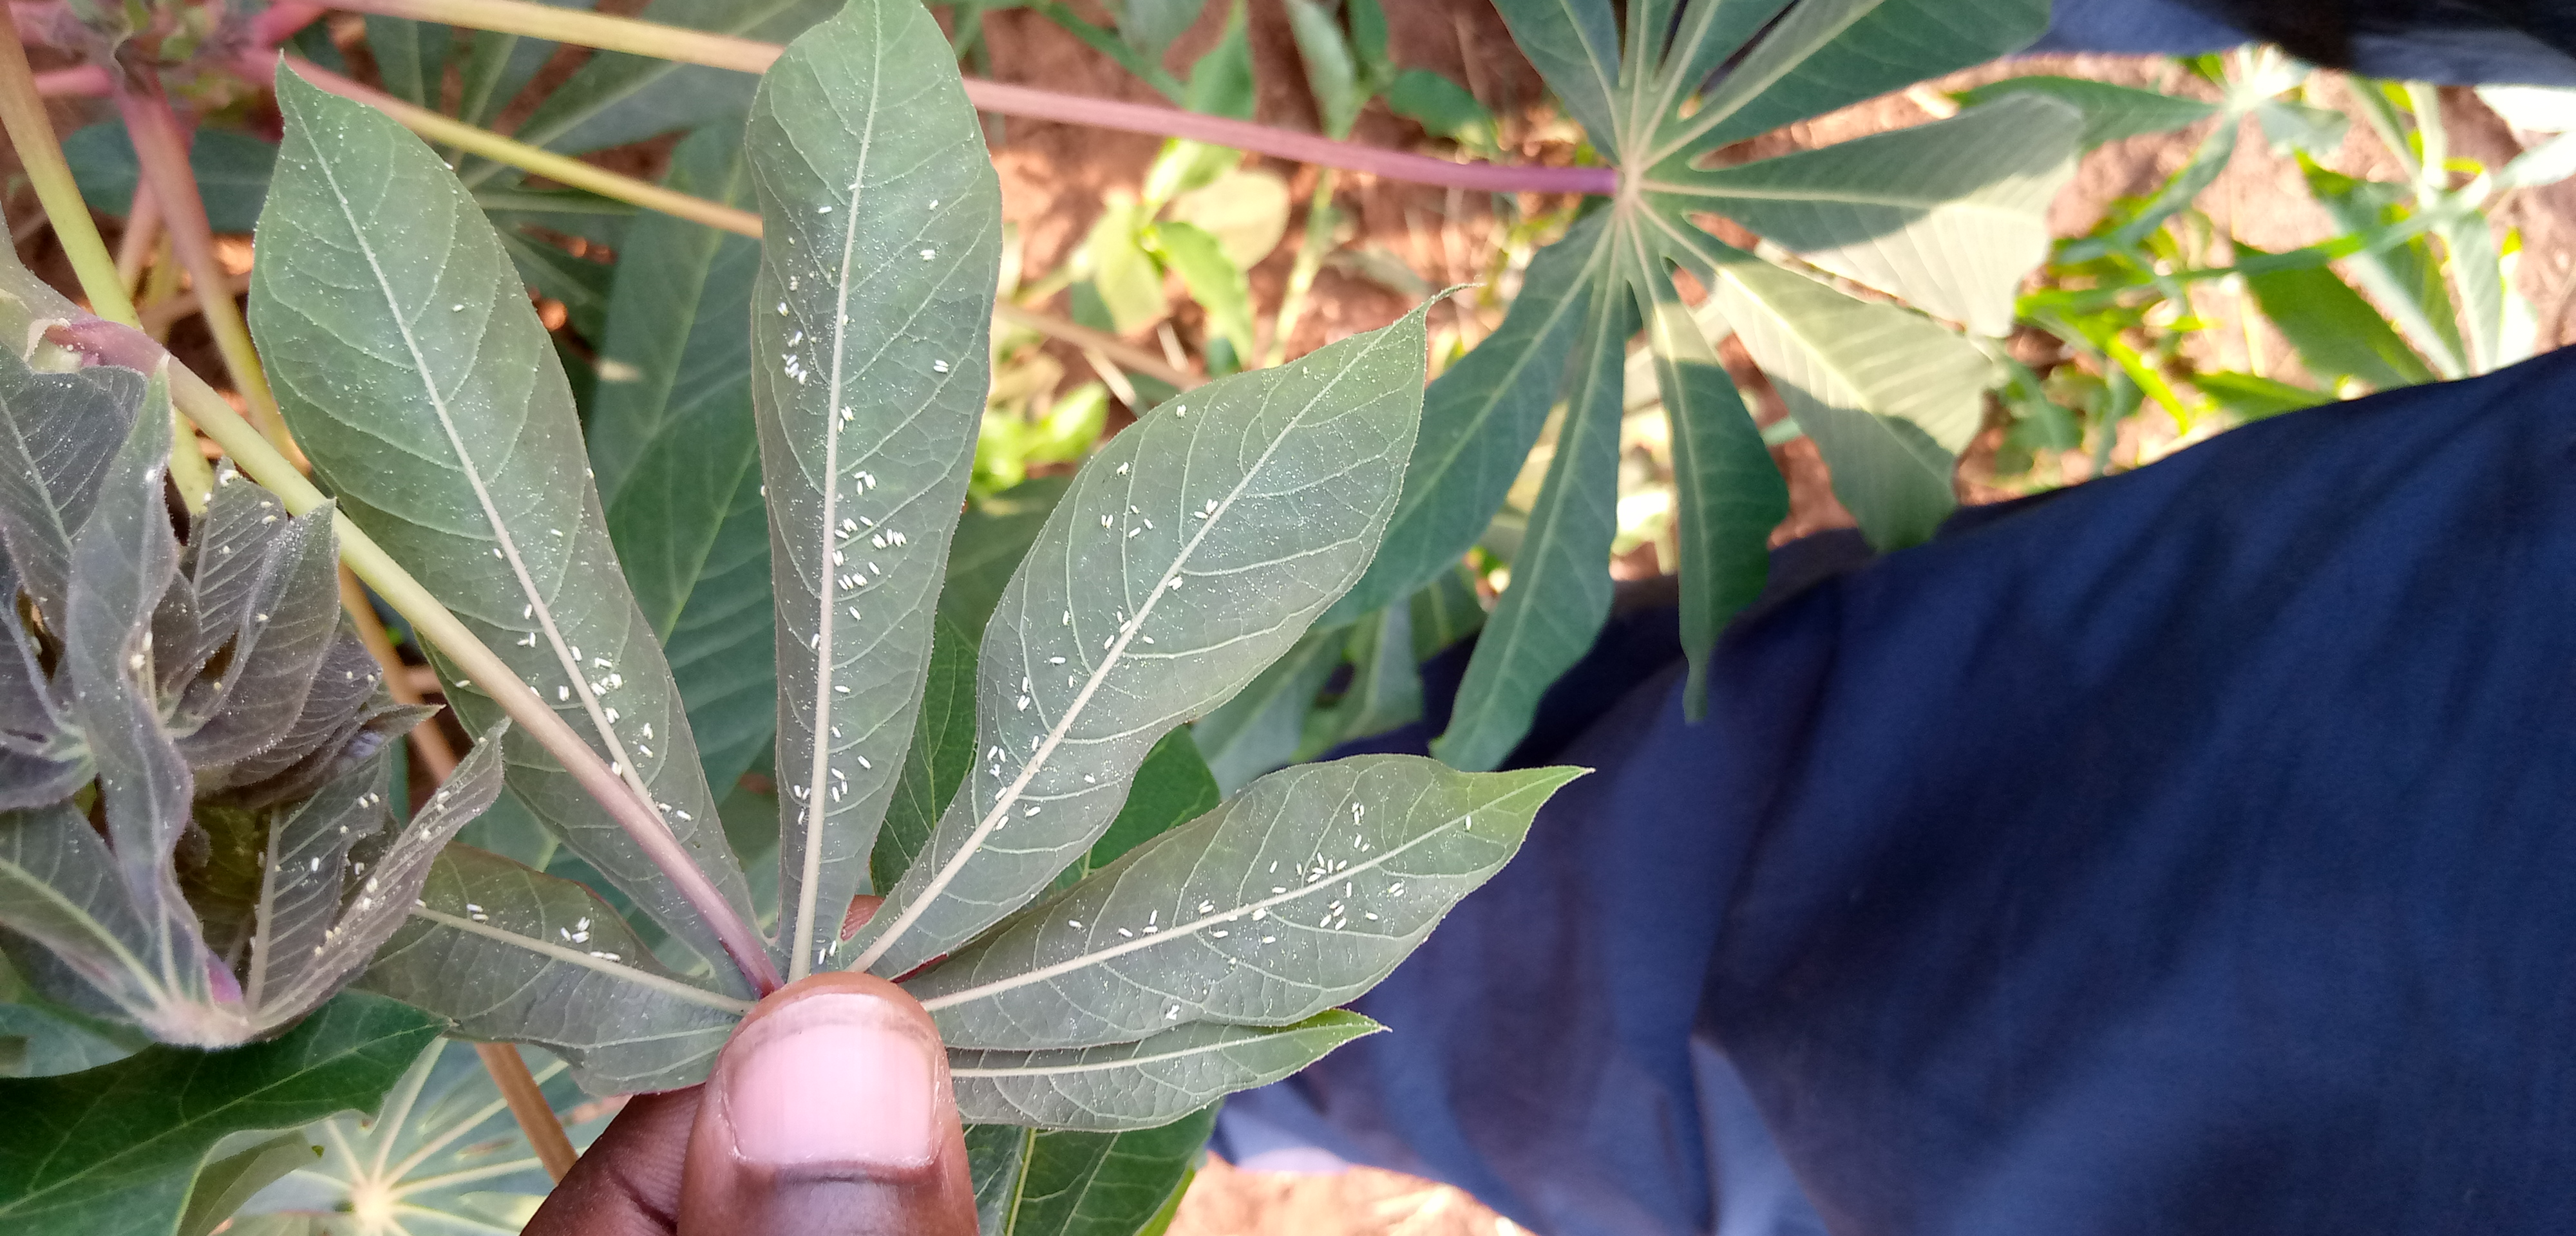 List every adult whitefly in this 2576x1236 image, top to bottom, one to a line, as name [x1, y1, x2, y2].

whitefly [847, 182, 860, 191]
whitefly [928, 198, 940, 211]
whitefly [817, 206, 833, 214]
whitefly [918, 248, 937, 256]
whitefly [922, 255, 938, 262]
whitefly [789, 274, 799, 281]
whitefly [790, 281, 799, 286]
whitefly [788, 286, 798, 291]
whitefly [780, 301, 790, 314]
whitefly [451, 302, 467, 314]
whitefly [777, 306, 787, 317]
whitefly [842, 314, 851, 328]
whitefly [795, 330, 804, 346]
whitefly [809, 334, 818, 344]
whitefly [781, 353, 789, 360]
whitefly [786, 354, 798, 364]
whitefly [934, 358, 949, 368]
whitefly [790, 362, 800, 372]
whitefly [1302, 365, 1312, 379]
whitefly [784, 366, 789, 378]
whitefly [933, 366, 950, 374]
whitefly [799, 369, 808, 387]
whitefly [790, 370, 800, 379]
whitefly [1180, 403, 1187, 419]
whitefly [1176, 404, 1180, 418]
whitefly [845, 406, 855, 420]
whitefly [840, 408, 849, 422]
whitefly [838, 417, 845, 433]
whitefly [1122, 460, 1130, 477]
whitefly [1116, 464, 1122, 476]
whitefly [142, 465, 158, 486]
whitefly [219, 465, 241, 479]
whitefly [584, 465, 596, 480]
whitefly [853, 471, 867, 479]
whitefly [869, 474, 877, 487]
whitefly [864, 474, 873, 489]
whitefly [219, 478, 231, 488]
whitefly [857, 480, 863, 496]
whitefly [759, 483, 767, 497]
whitefly [202, 491, 214, 505]
whitefly [258, 498, 274, 510]
whitefly [1206, 498, 1213, 512]
whitefly [1207, 500, 1218, 514]
whitefly [1130, 503, 1140, 515]
whitefly [1193, 510, 1208, 520]
whitefly [1101, 512, 1106, 527]
whitefly [1106, 512, 1115, 530]
whitefly [260, 513, 278, 526]
whitefly [858, 514, 874, 527]
whitefly [1142, 516, 1154, 532]
whitefly [847, 518, 858, 531]
whitefly [842, 519, 851, 532]
whitefly [1128, 525, 1142, 540]
whitefly [547, 527, 565, 538]
whitefly [886, 527, 893, 545]
whitefly [834, 528, 851, 539]
whitefly [893, 531, 902, 547]
whitefly [898, 531, 907, 545]
whitefly [874, 534, 888, 548]
whitefly [871, 538, 882, 549]
whitefly [220, 544, 234, 555]
whitefly [491, 547, 505, 559]
whitefly [837, 550, 844, 565]
whitefly [832, 551, 840, 566]
whitefly [867, 561, 881, 576]
whitefly [858, 572, 869, 584]
whitefly [842, 573, 854, 589]
whitefly [853, 575, 864, 586]
whitefly [1168, 576, 1183, 588]
whitefly [837, 578, 849, 590]
whitefly [1173, 580, 1184, 592]
whitefly [522, 601, 535, 621]
whitefly [848, 605, 863, 621]
whitefly [1115, 608, 1123, 623]
whitefly [1061, 609, 1070, 626]
whitefly [254, 612, 273, 624]
whitefly [1119, 619, 1132, 635]
whitefly [139, 626, 156, 653]
whitefly [529, 630, 537, 649]
whitefly [810, 632, 820, 650]
whitefly [1103, 633, 1116, 650]
whitefly [1142, 633, 1156, 648]
whitefly [515, 637, 529, 647]
whitefly [571, 644, 584, 662]
whitefly [129, 652, 147, 673]
whitefly [1048, 656, 1066, 666]
whitefly [595, 657, 600, 669]
whitefly [600, 657, 614, 669]
whitefly [345, 669, 355, 680]
whitefly [365, 671, 378, 682]
whitefly [610, 672, 625, 689]
whitefly [1067, 673, 1074, 689]
whitefly [600, 676, 609, 687]
whitefly [1020, 676, 1030, 694]
whitefly [453, 678, 473, 689]
whitefly [212, 679, 227, 694]
whitefly [591, 682, 607, 696]
whitefly [833, 683, 853, 695]
whitefly [558, 684, 566, 702]
whitefly [529, 685, 541, 697]
whitefly [565, 686, 573, 700]
whitefly [591, 686, 601, 696]
whitefly [1018, 695, 1025, 706]
whitefly [1020, 697, 1031, 713]
whitefly [605, 707, 616, 724]
whitefly [611, 707, 621, 720]
whitefly [643, 722, 652, 735]
whitefly [831, 724, 843, 739]
whitefly [648, 727, 654, 740]
whitefly [1028, 733, 1041, 753]
whitefly [475, 735, 487, 745]
whitefly [639, 744, 655, 759]
whitefly [987, 744, 998, 762]
whitefly [998, 748, 1007, 764]
whitefly [857, 754, 873, 771]
whitefly [611, 760, 617, 774]
whitefly [987, 762, 1001, 778]
whitefly [617, 764, 623, 778]
whitefly [830, 766, 847, 780]
whitefly [1083, 773, 1097, 784]
whitefly [840, 780, 849, 796]
whitefly [793, 783, 802, 800]
whitefly [802, 785, 811, 801]
whitefly [831, 785, 841, 804]
whitefly [994, 785, 1007, 802]
whitefly [436, 789, 452, 802]
whitefly [368, 789, 381, 803]
whitefly [356, 793, 371, 809]
whitefly [658, 801, 672, 813]
whitefly [1350, 801, 1359, 814]
whitefly [435, 803, 446, 813]
whitefly [1358, 803, 1366, 816]
whitefly [1025, 805, 1041, 819]
whitefly [675, 808, 692, 821]
whitefly [797, 810, 805, 827]
whitefly [994, 814, 1010, 831]
whitefly [1464, 814, 1473, 832]
whitefly [337, 821, 351, 836]
whitefly [419, 825, 434, 843]
whitefly [1352, 831, 1362, 849]
whitefly [1361, 842, 1371, 852]
whitefly [254, 848, 268, 871]
whitefly [1316, 851, 1325, 868]
whitefly [309, 854, 321, 874]
whitefly [1327, 857, 1335, 874]
whitefly [1336, 857, 1349, 872]
whitefly [1267, 858, 1280, 874]
whitefly [353, 859, 368, 876]
whitefly [1295, 861, 1304, 876]
whitefly [1311, 866, 1327, 876]
whitefly [1307, 873, 1320, 883]
whitefly [370, 876, 381, 888]
whitefly [1345, 880, 1352, 897]
whitefly [365, 881, 373, 893]
whitefly [1388, 882, 1401, 894]
whitefly [1269, 885, 1290, 895]
whitefly [1394, 888, 1405, 897]
whitefly [360, 895, 374, 912]
whitefly [412, 895, 428, 907]
whitefly [1198, 898, 1209, 909]
whitefly [1329, 899, 1341, 910]
whitefly [464, 901, 484, 913]
whitefly [1199, 903, 1215, 915]
whitefly [1332, 903, 1345, 917]
whitefly [1148, 906, 1160, 925]
whitefly [1253, 908, 1265, 917]
whitefly [1253, 911, 1267, 922]
whitefly [1363, 911, 1379, 922]
whitefly [471, 913, 489, 922]
whitefly [1318, 913, 1332, 928]
whitefly [1226, 914, 1240, 922]
whitefly [577, 915, 590, 931]
whitefly [1334, 917, 1347, 932]
whitefly [1066, 918, 1083, 930]
whitefly [334, 924, 343, 936]
whitefly [1142, 924, 1159, 935]
whitefly [1117, 926, 1133, 939]
whitefly [323, 926, 334, 941]
whitefly [559, 926, 572, 944]
whitefly [1211, 930, 1231, 940]
whitefly [571, 931, 591, 944]
whitefly [1260, 935, 1277, 946]
whitefly [829, 937, 838, 958]
whitefly [312, 944, 321, 957]
whitefly [817, 947, 828, 966]
whitefly [589, 949, 603, 960]
whitefly [604, 950, 623, 962]
whitefly [1228, 956, 1238, 966]
whitefly [1169, 1003, 1180, 1015]
whitefly [1164, 1011, 1178, 1020]